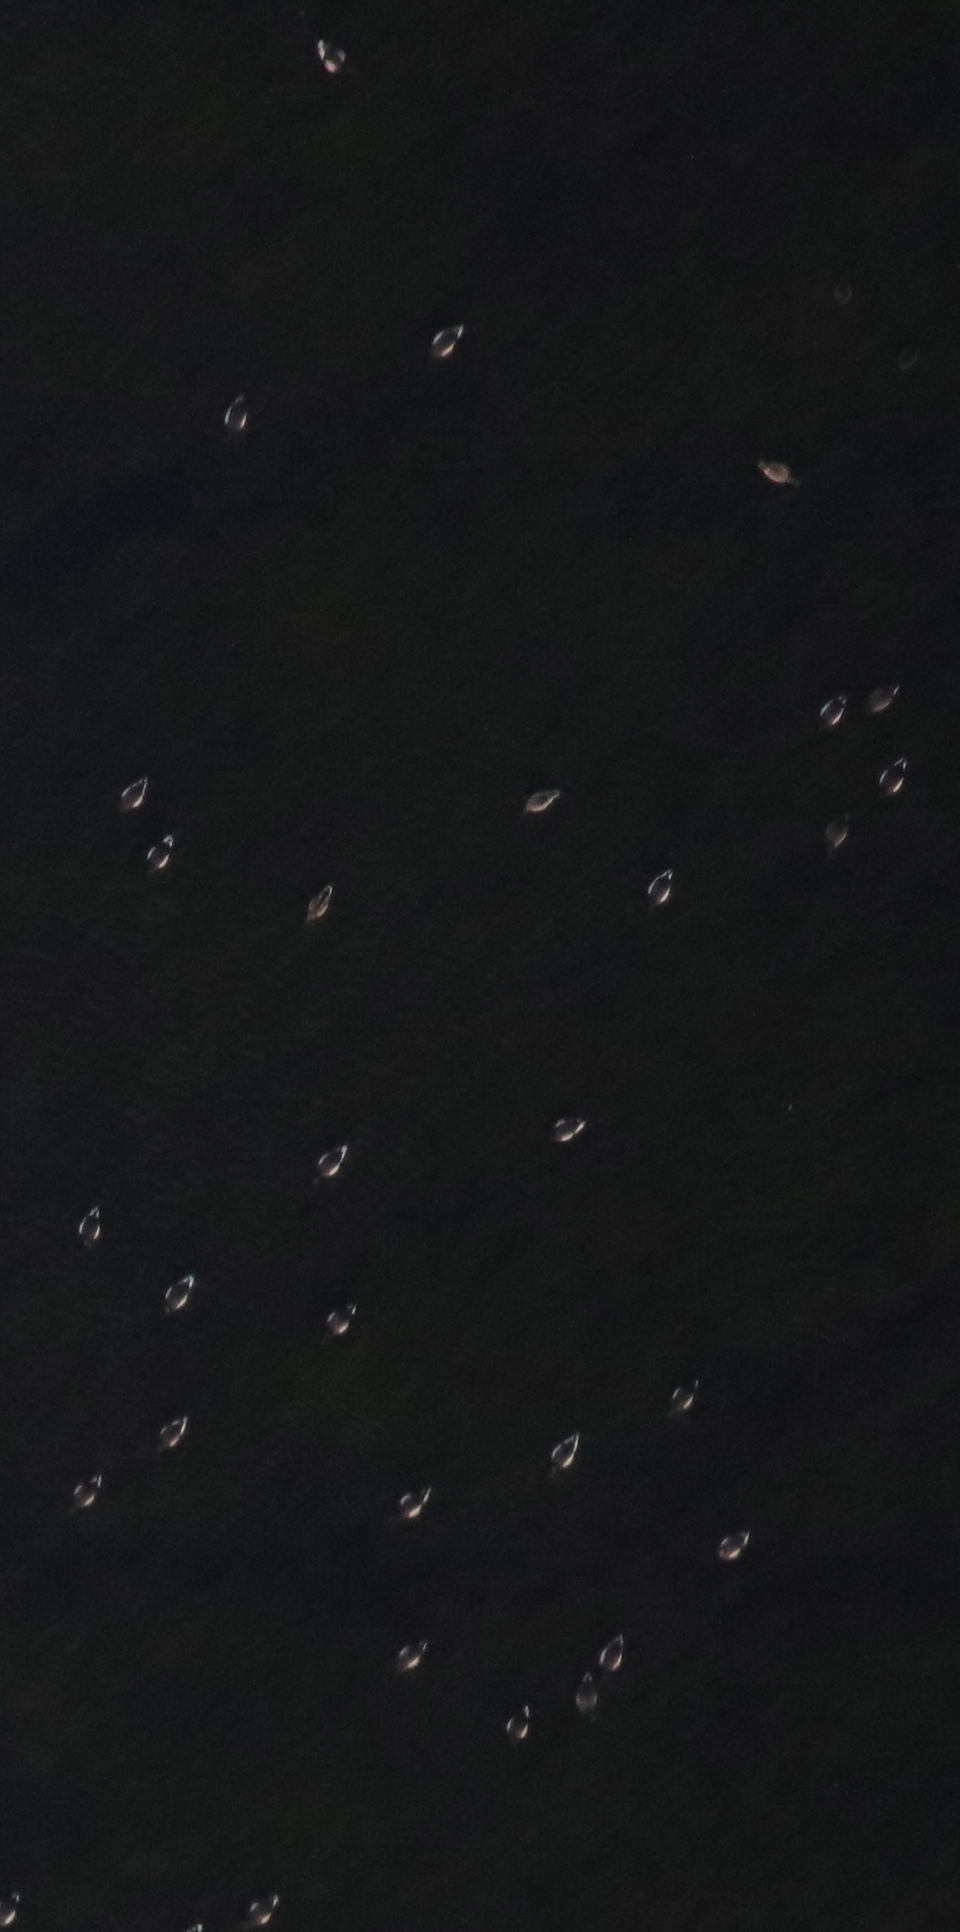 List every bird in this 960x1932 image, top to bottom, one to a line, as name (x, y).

brant (324, 57)
brant (446, 341)
brant (237, 417)
other bird (777, 474)
other bird (888, 699)
brant (833, 712)
brant (893, 780)
brant (132, 797)
brant (540, 801)
brant (834, 834)
brant (159, 855)
brant (659, 889)
other bird (320, 907)
brant (567, 1131)
brant (331, 1163)
brant (89, 1229)
brant (177, 1296)
brant (339, 1320)
brant (687, 1393)
brant (170, 1435)
brant (563, 1454)
brant (83, 1495)
brant (414, 1505)
brant (733, 1546)
brant (409, 1656)
brant (610, 1657)
brant (589, 1698)
brant (516, 1726)
brant (5, 1913)
brant (262, 1913)